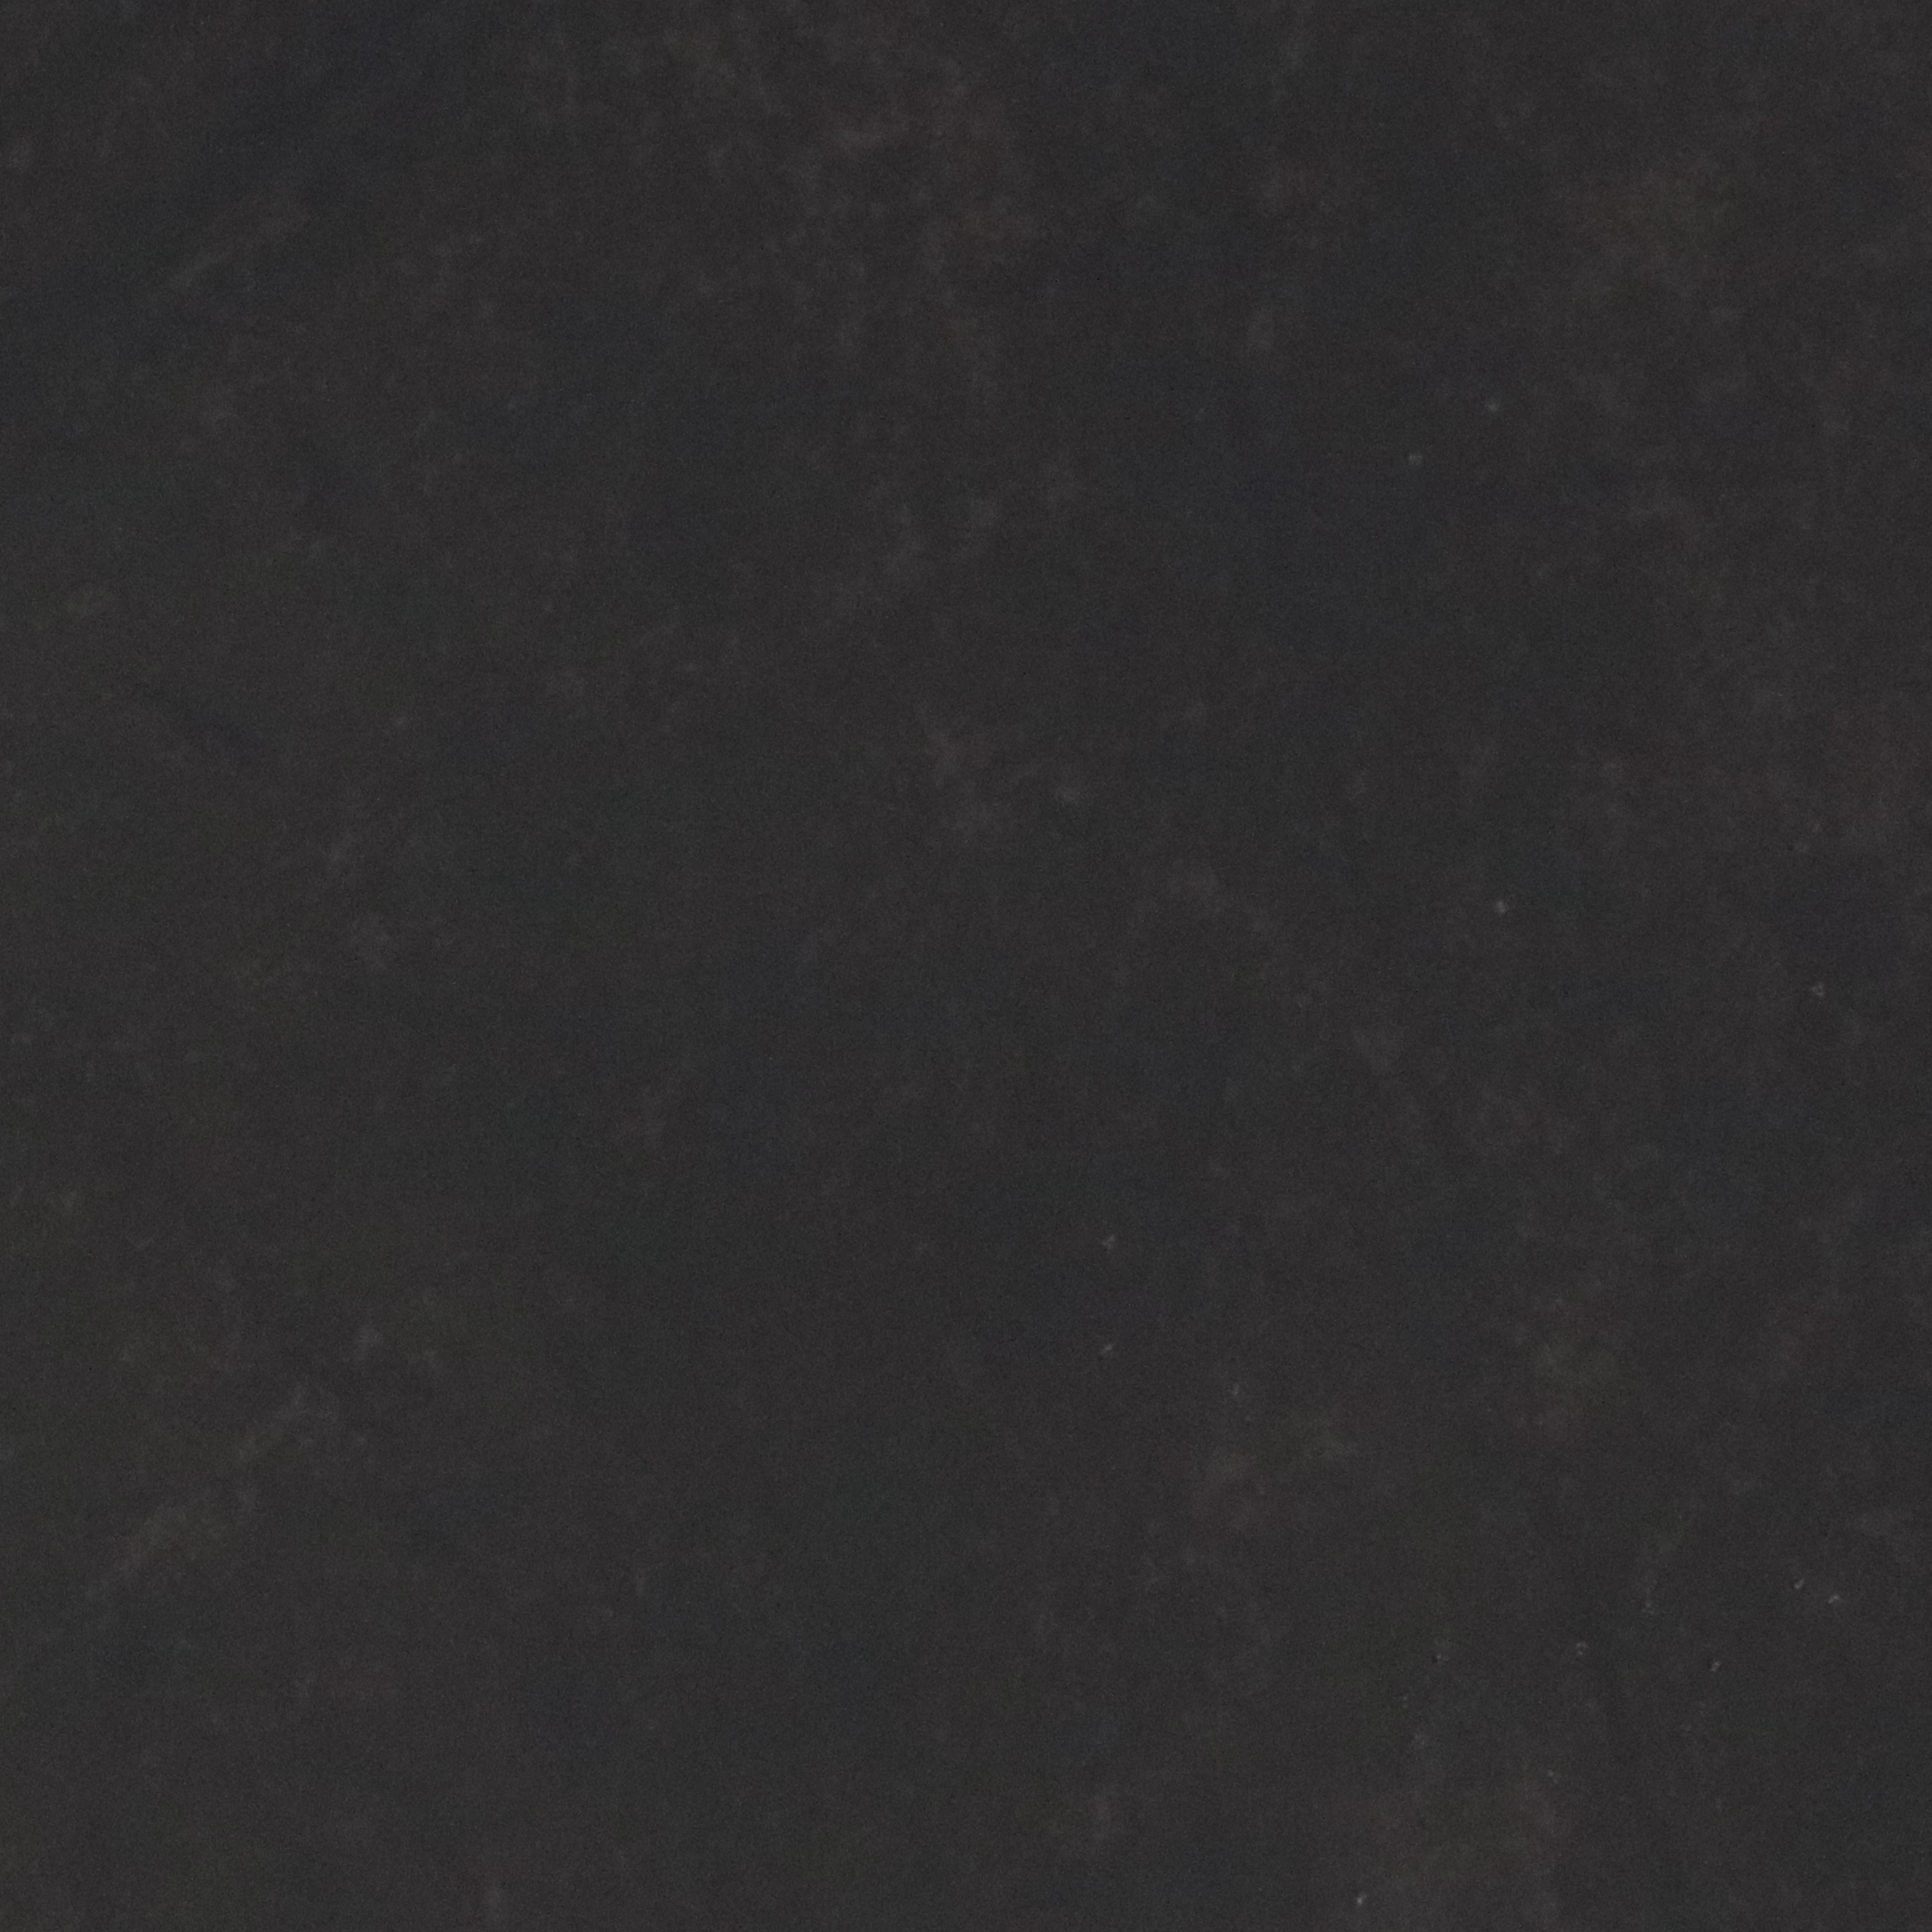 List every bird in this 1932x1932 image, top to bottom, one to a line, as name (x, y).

brant (1500, 905)
brant (1820, 987)
brant (1111, 1238)
brant (1109, 1351)
brant (1229, 1384)
brant (1247, 1421)
brant (1796, 1583)
brant (1653, 1598)
brant (1830, 1602)
brant (1586, 1641)
brant (1723, 1663)
brant (1365, 1901)